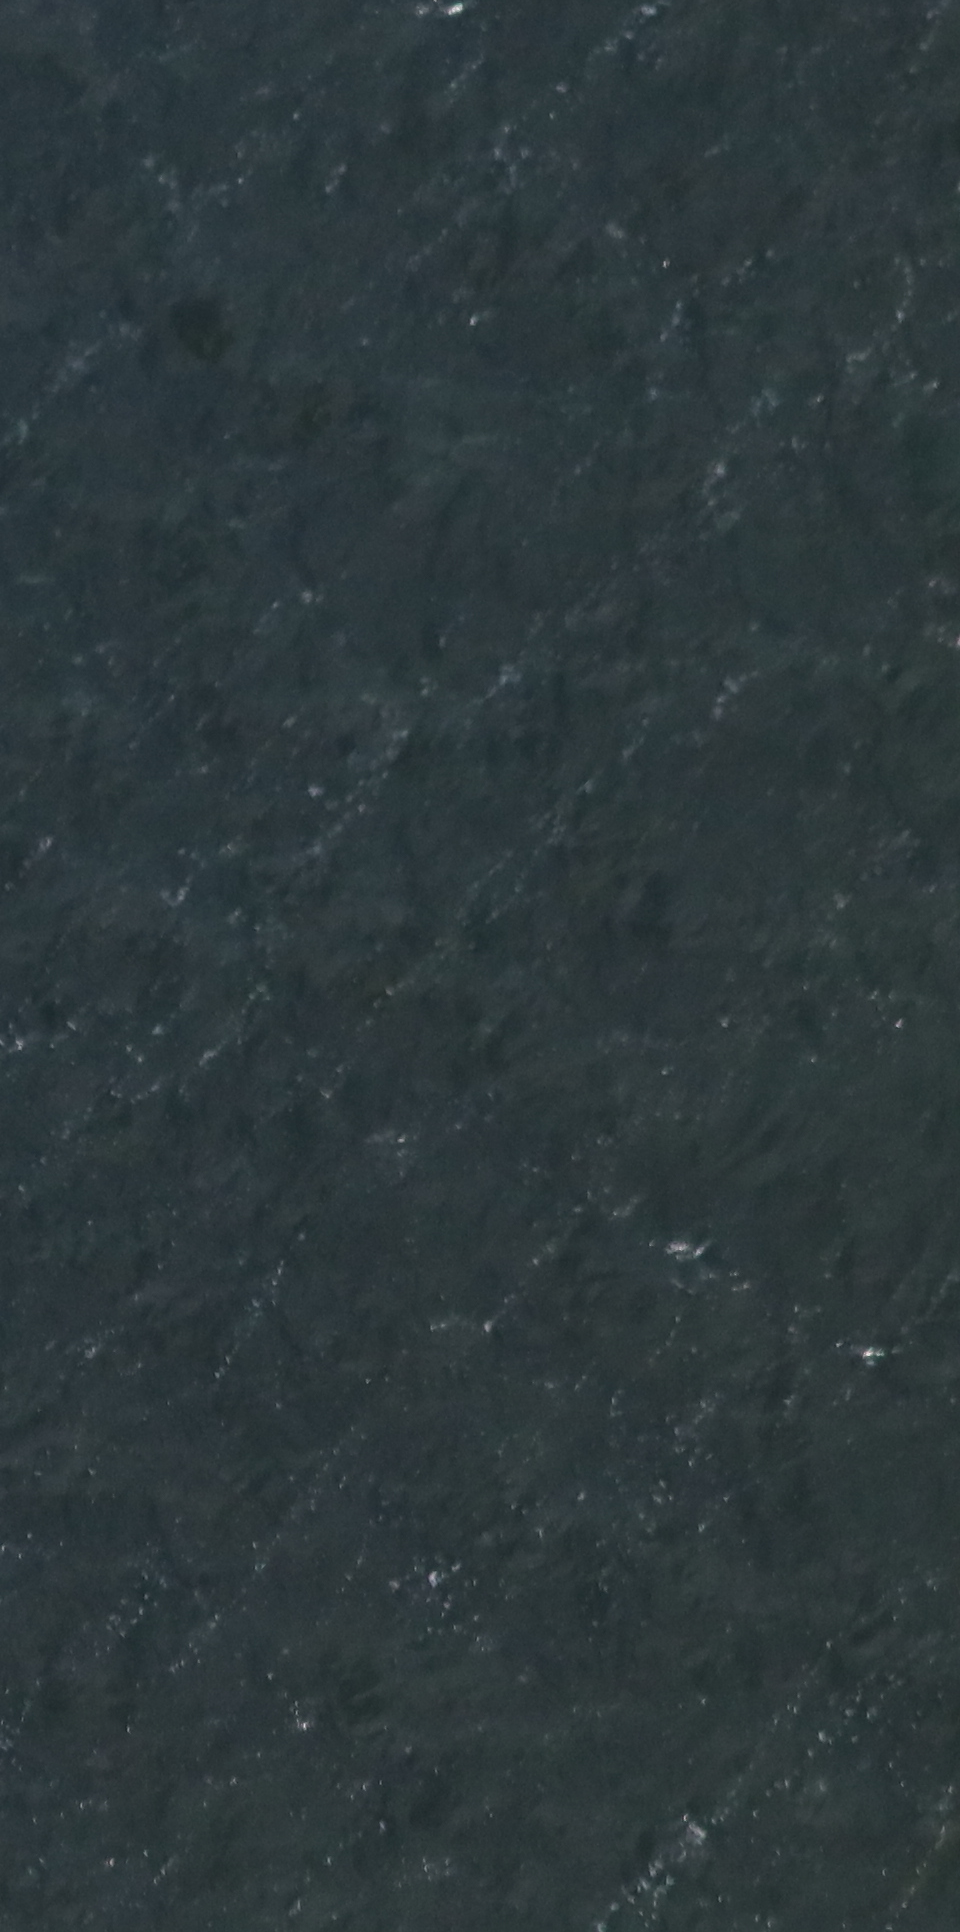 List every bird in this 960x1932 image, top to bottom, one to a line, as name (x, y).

None